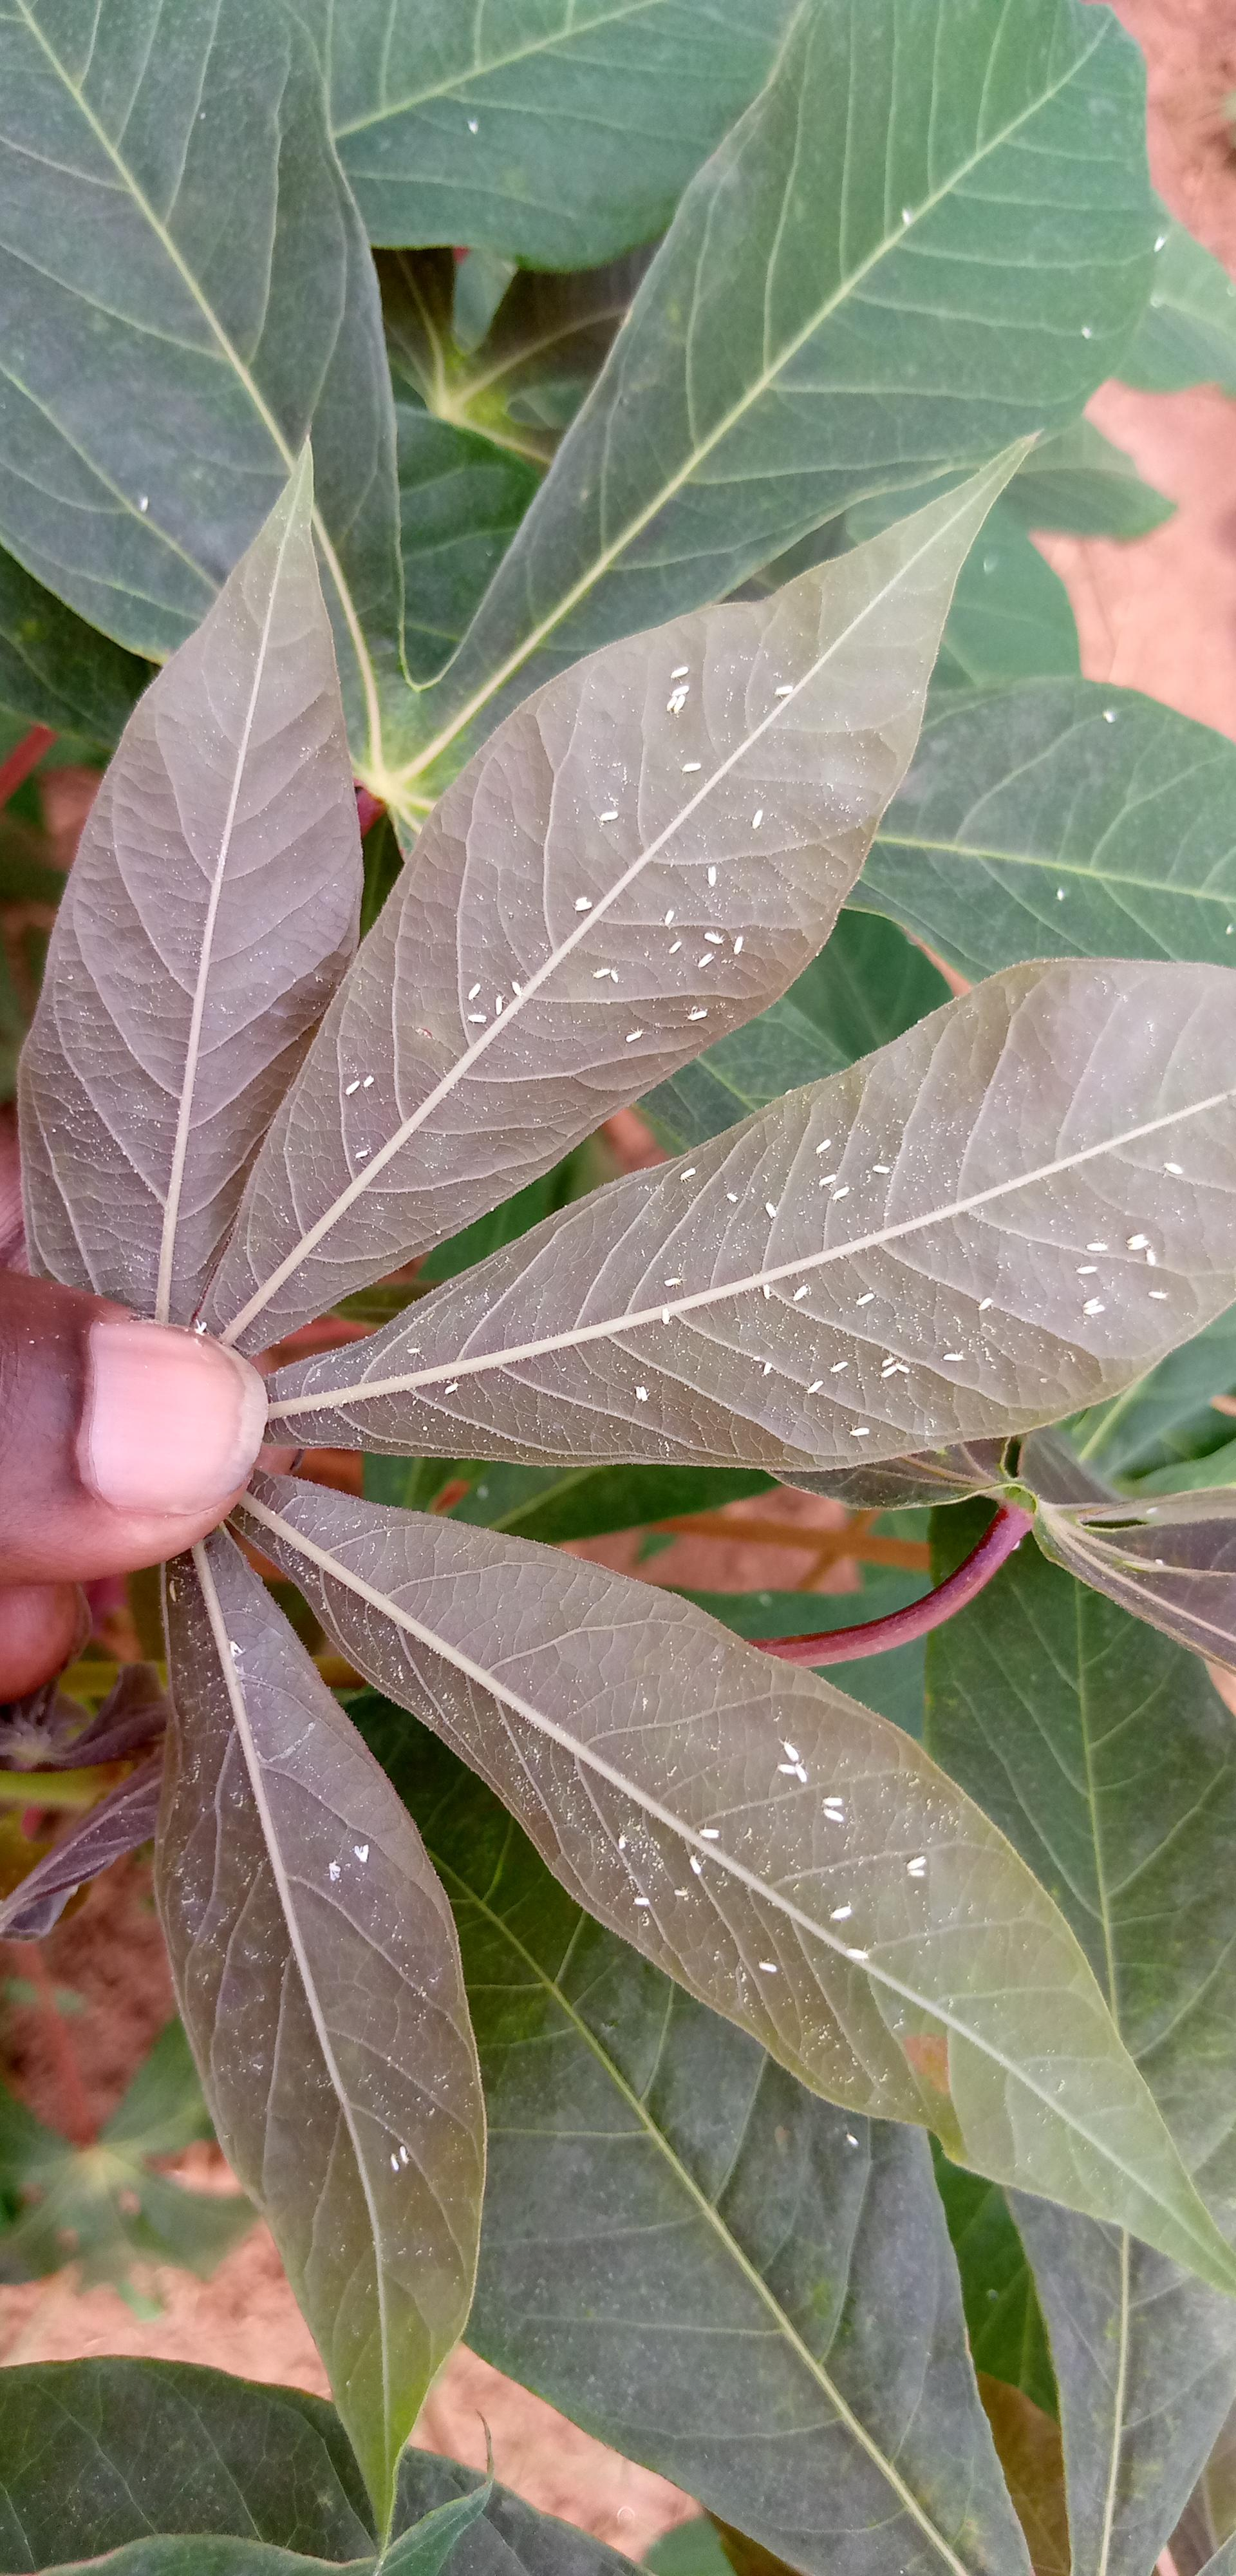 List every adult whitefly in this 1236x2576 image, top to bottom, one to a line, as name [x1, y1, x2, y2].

whitefly [660, 650, 700, 693]
whitefly [765, 675, 796, 704]
whitefly [655, 686, 698, 723]
whitefly [677, 757, 701, 780]
whitefly [586, 795, 628, 826]
whitefly [743, 800, 775, 843]
whitefly [687, 862, 723, 891]
whitefly [569, 887, 594, 920]
whitefly [659, 904, 687, 927]
whitefly [653, 928, 687, 955]
whitefly [727, 928, 747, 954]
whitefly [688, 951, 727, 977]
whitefly [590, 952, 624, 989]
whitefly [592, 956, 625, 985]
whitefly [509, 967, 533, 999]
whitefly [462, 972, 491, 999]
whitefly [494, 984, 514, 1021]
whitefly [681, 992, 716, 1030]
whitefly [463, 1004, 489, 1033]
whitefly [625, 1016, 648, 1045]
whitefly [360, 1052, 383, 1095]
whitefly [338, 1067, 370, 1106]
whitefly [807, 1122, 845, 1162]
whitefly [348, 1140, 377, 1166]
whitefly [664, 1150, 698, 1189]
whitefly [1153, 1150, 1182, 1190]
whitefly [868, 1158, 898, 1184]
whitefly [812, 1168, 851, 1198]
whitefly [719, 1173, 748, 1213]
whitefly [758, 1190, 789, 1225]
whitefly [1123, 1215, 1159, 1273]
whitefly [1080, 1228, 1114, 1256]
whitefly [1141, 1236, 1161, 1274]
whitefly [1076, 1253, 1108, 1287]
whitefly [651, 1258, 691, 1296]
whitefly [783, 1270, 817, 1314]
whitefly [753, 1275, 780, 1311]
whitefly [853, 1278, 877, 1312]
whitefly [1148, 1287, 1168, 1314]
whitefly [1080, 1289, 1107, 1329]
whitefly [653, 1291, 686, 1343]
whitefly [972, 1291, 1004, 1325]
whitefly [398, 1344, 433, 1372]
whitefly [747, 1344, 785, 1390]
whitefly [818, 1344, 853, 1375]
whitefly [937, 1344, 975, 1367]
whitefly [879, 1347, 913, 1383]
whitefly [792, 1372, 827, 1397]
whitefly [442, 1375, 474, 1416]
whitefly [631, 1375, 666, 1412]
whitefly [839, 1412, 873, 1443]
whitefly [769, 1730, 812, 1789]
whitefly [817, 1785, 848, 1831]
whitefly [695, 1812, 718, 1840]
whitefly [608, 1823, 633, 1863]
whitefly [348, 1830, 380, 1868]
whitefly [905, 1842, 933, 1884]
whitefly [680, 1844, 715, 1882]
whitefly [892, 1850, 936, 1887]
whitefly [659, 1869, 692, 1915]
whitefly [621, 1882, 655, 1911]
whitefly [824, 1887, 861, 1926]
whitefly [838, 1932, 873, 1973]
whitefly [744, 1945, 786, 1982]
whitefly [373, 2123, 419, 2175]
whitefly [377, 2142, 425, 2173]